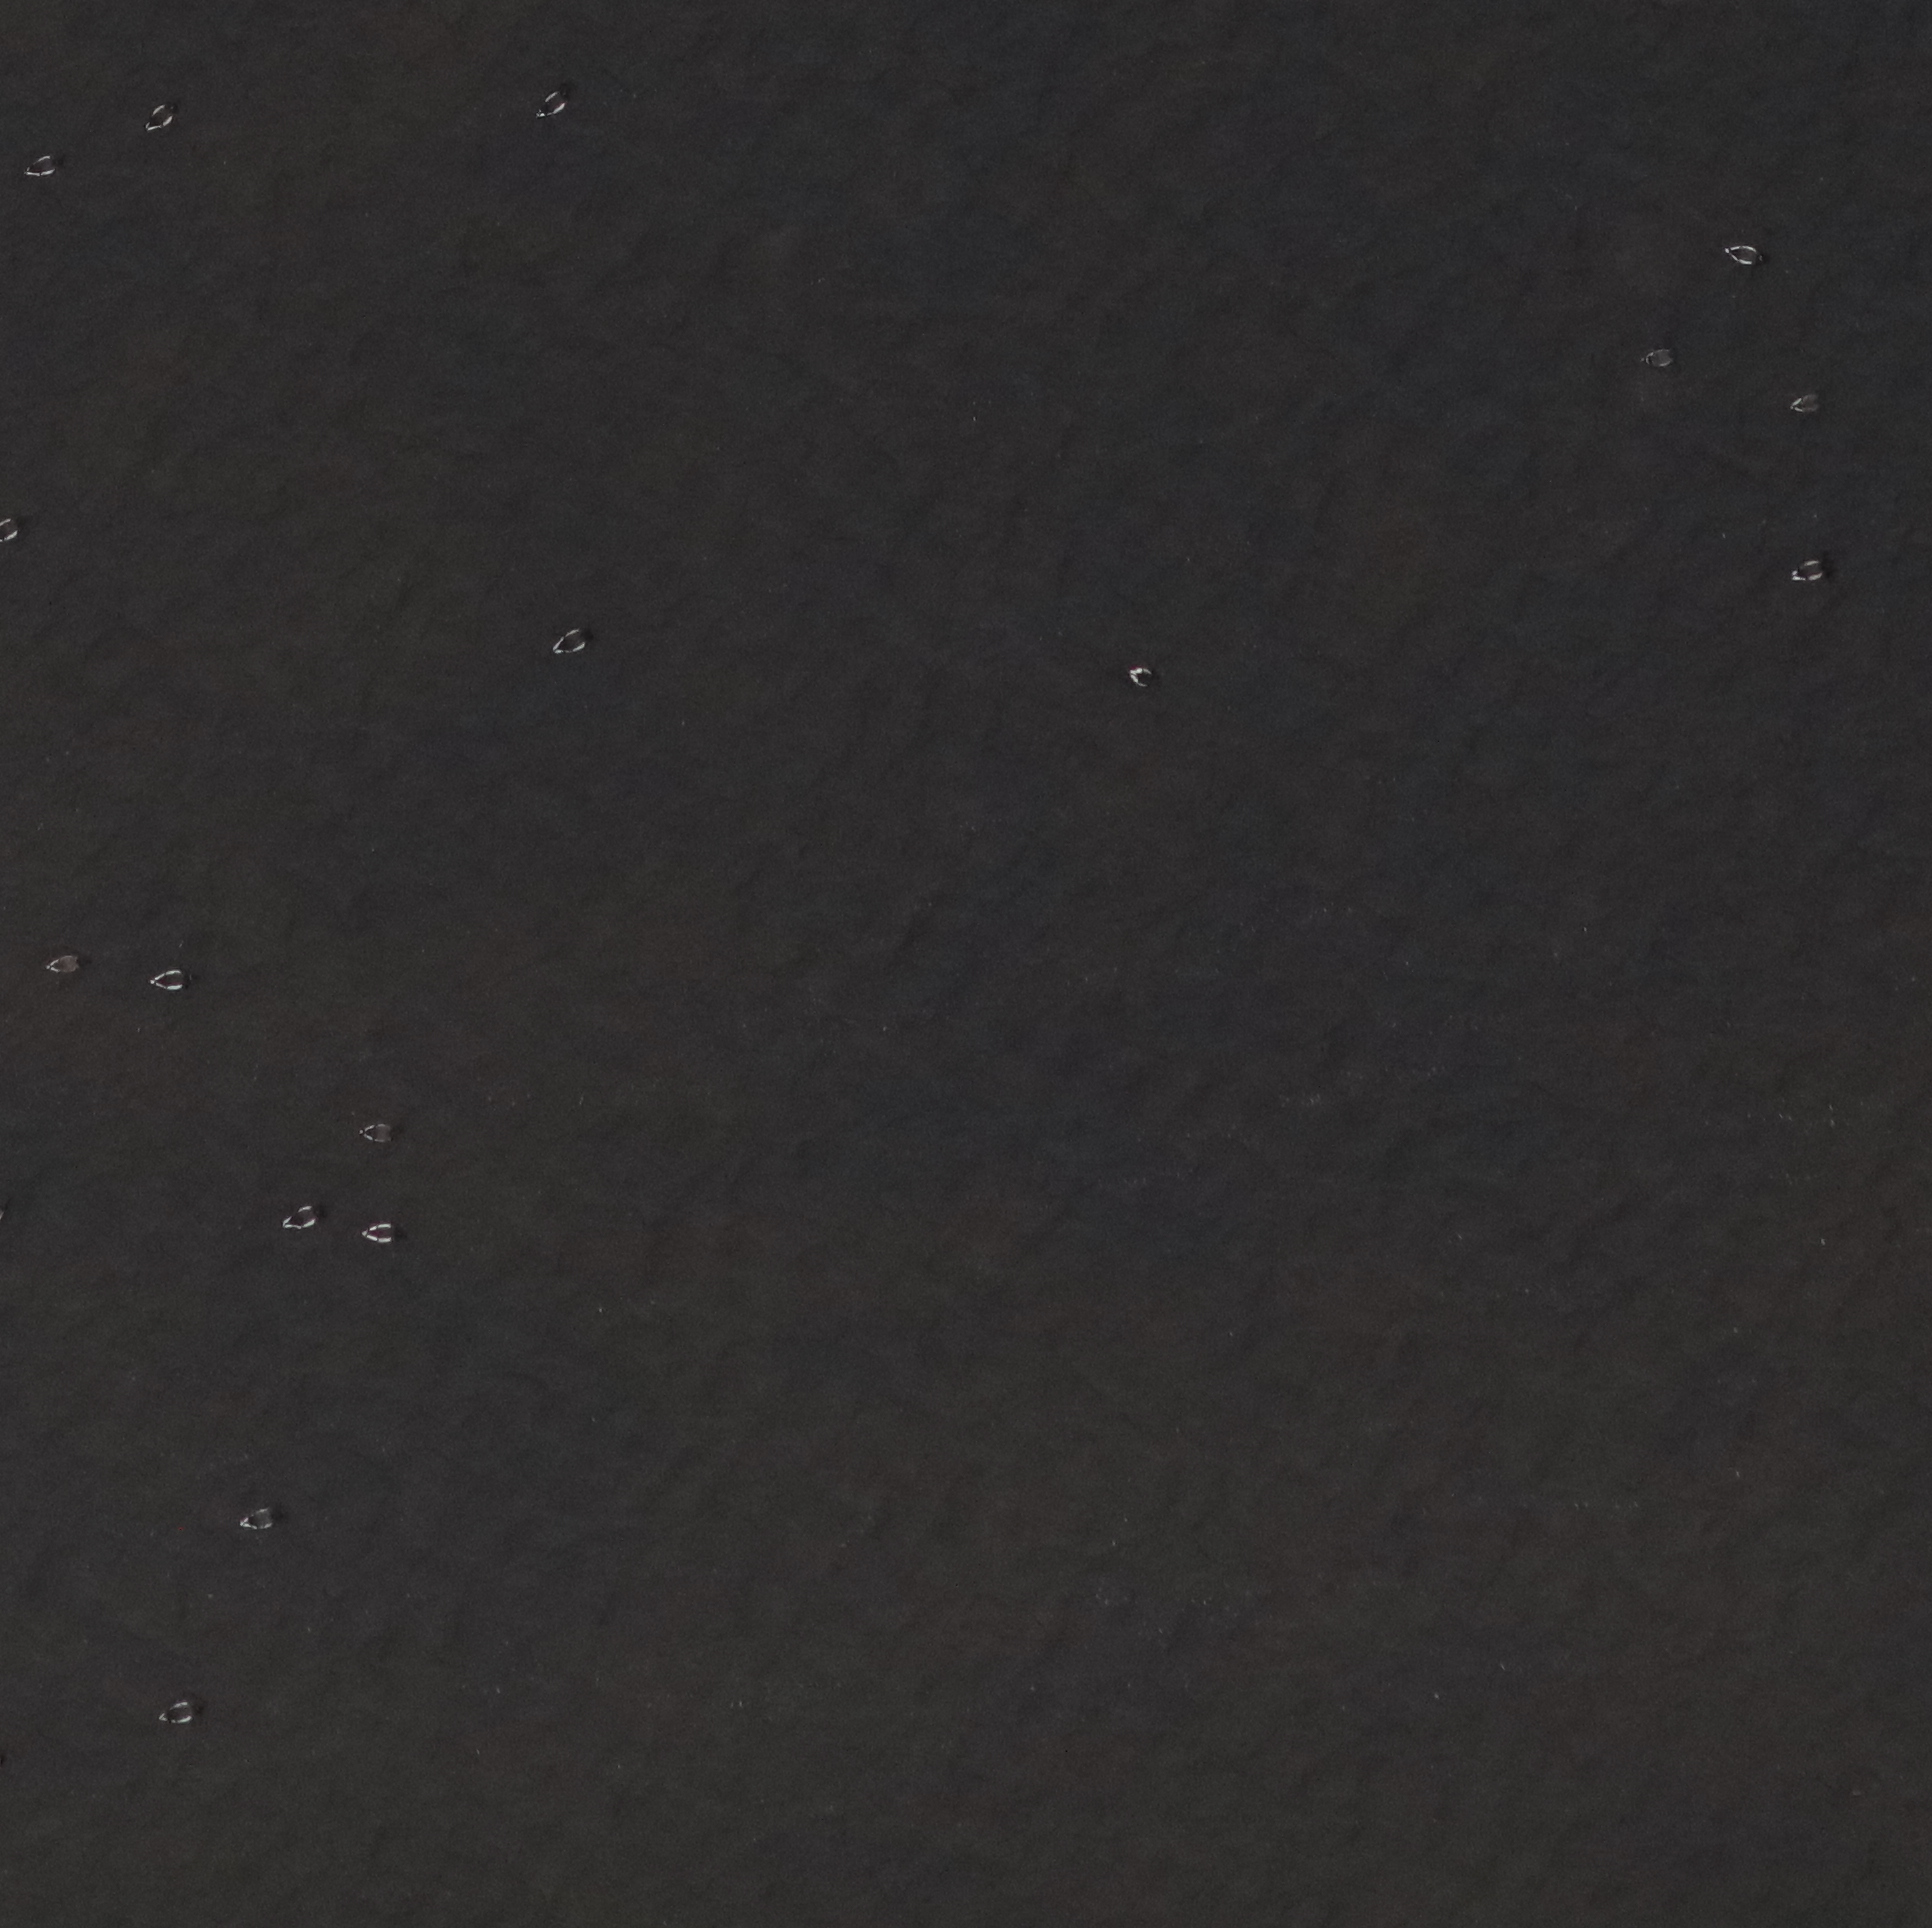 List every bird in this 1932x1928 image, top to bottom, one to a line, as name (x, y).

brant (553, 105)
brant (162, 118)
brant (42, 167)
brant (1746, 256)
brant (1663, 356)
brant (1808, 407)
brant (6, 532)
brant (1810, 571)
brant (574, 641)
brant (1143, 678)
brant (67, 964)
brant (173, 980)
brant (381, 1133)
brant (305, 1217)
brant (382, 1232)
brant (262, 1518)
brant (181, 1713)